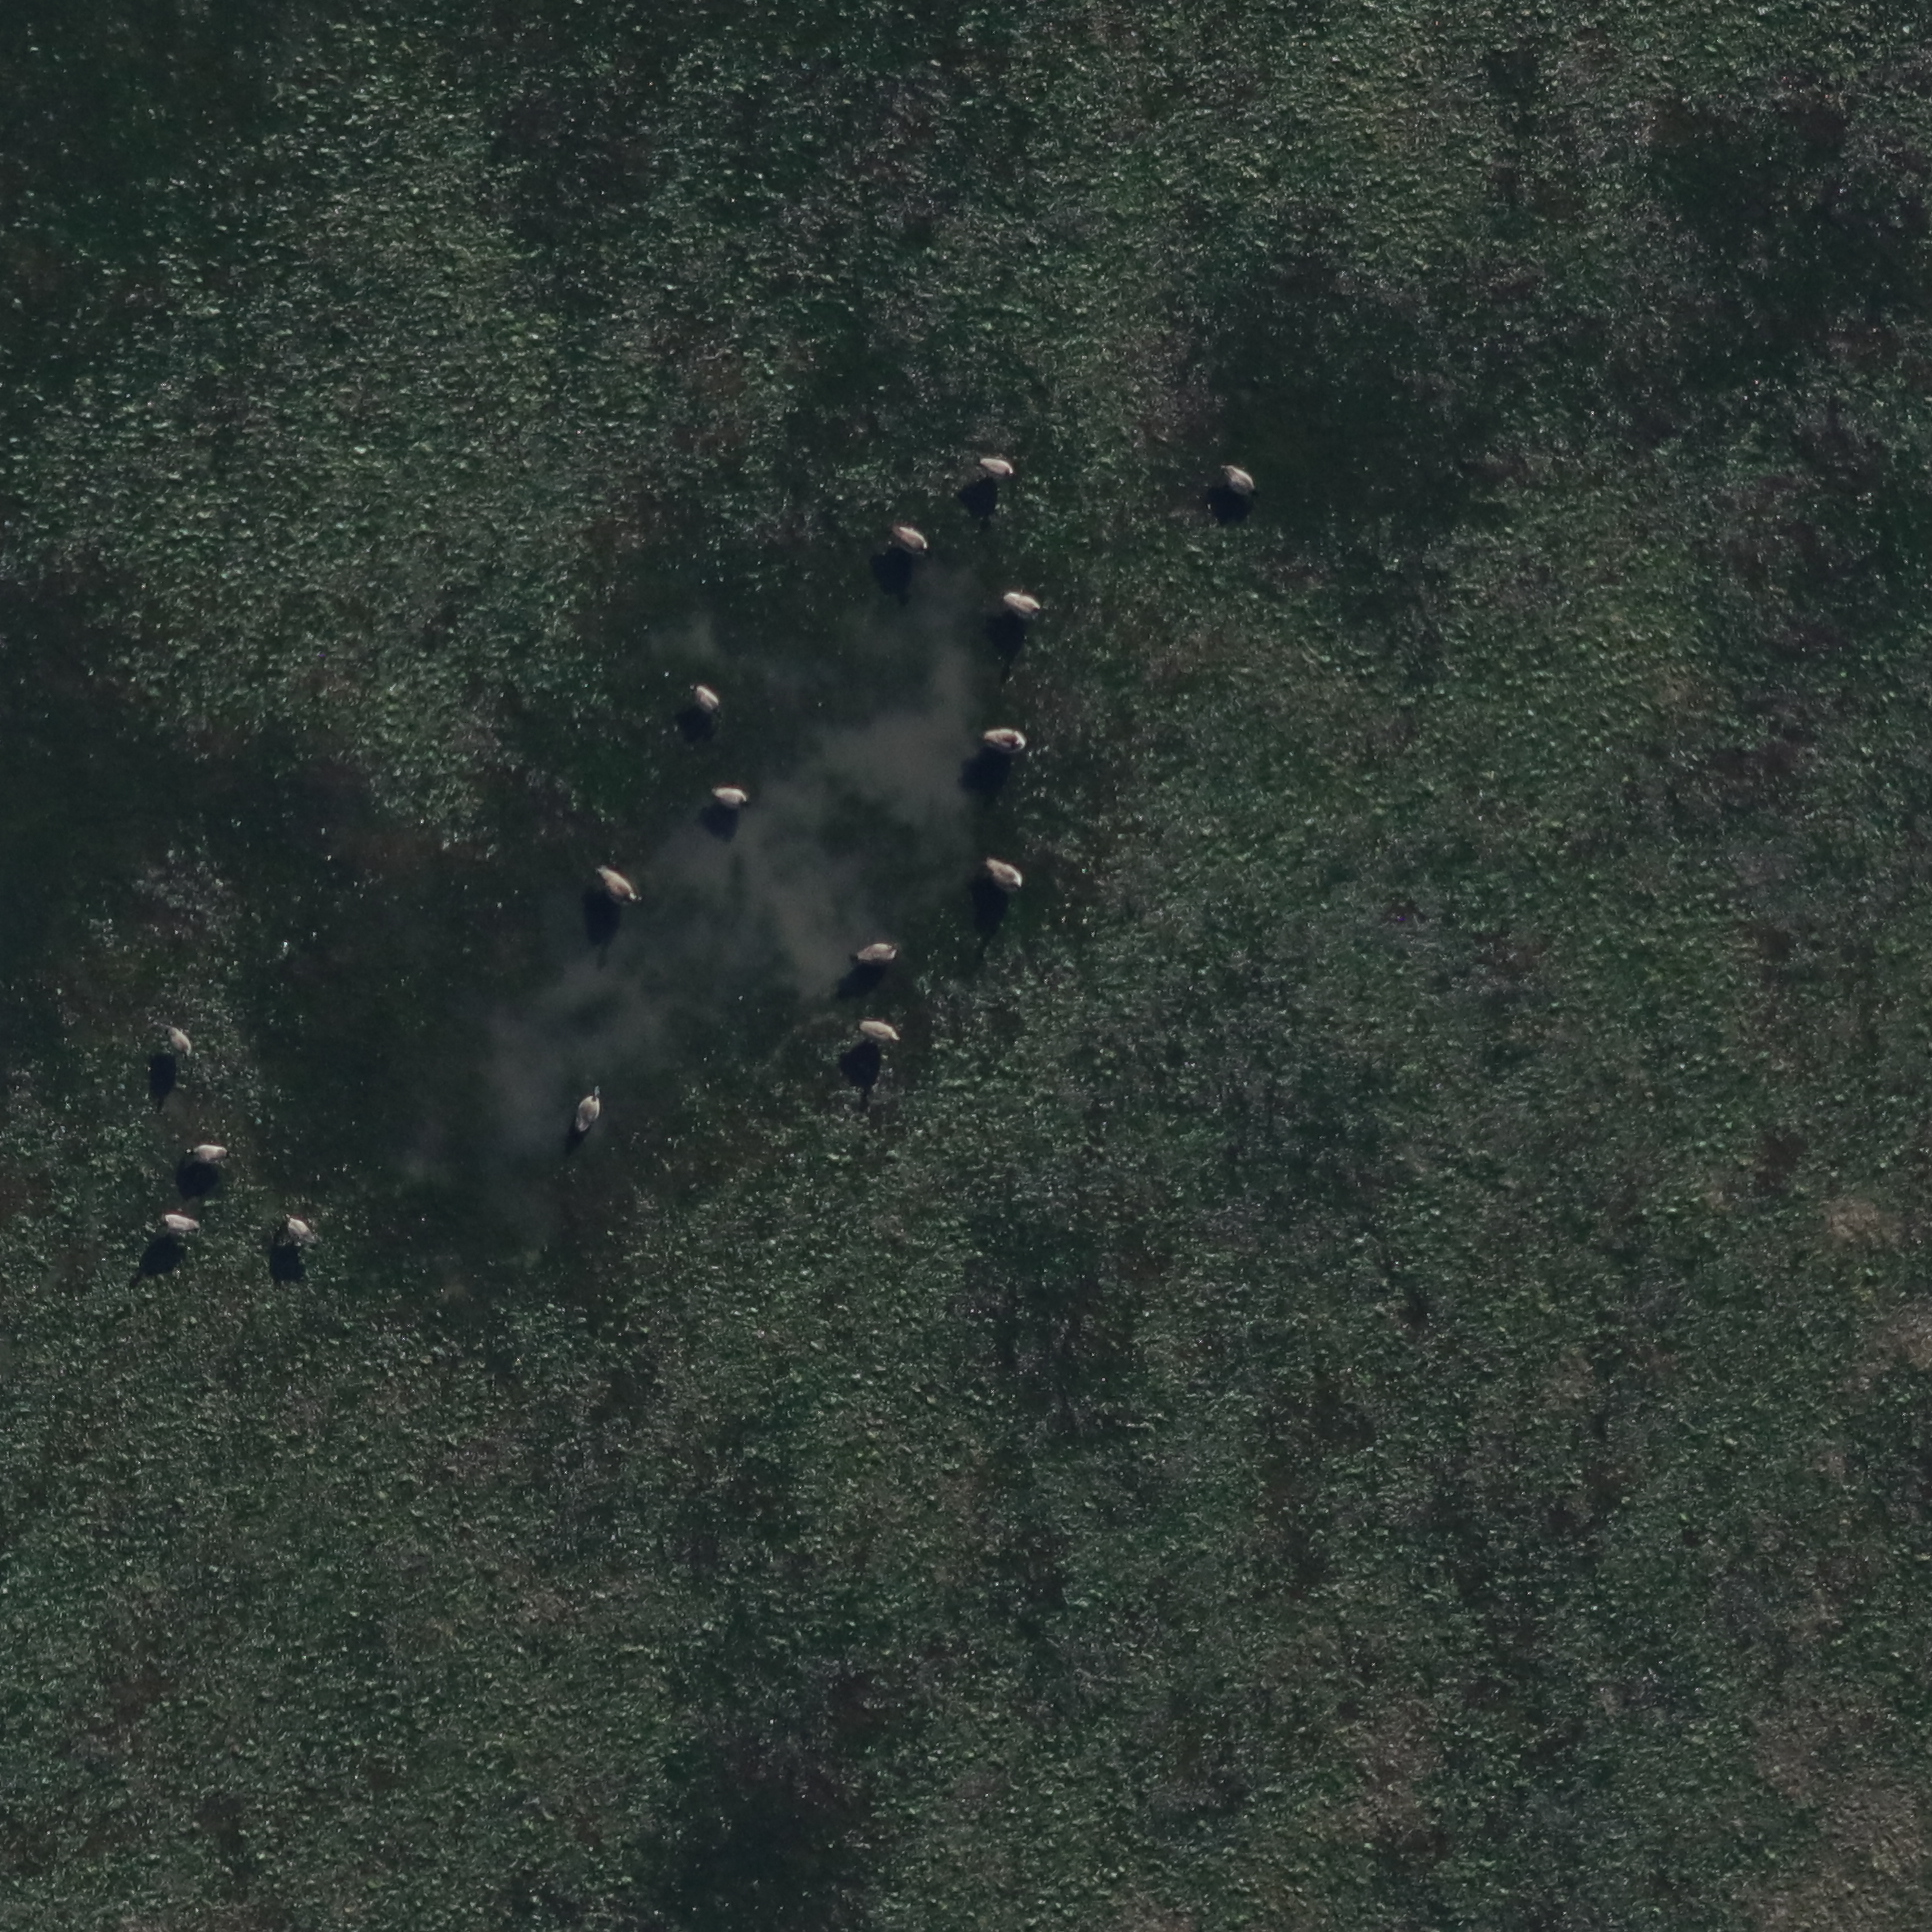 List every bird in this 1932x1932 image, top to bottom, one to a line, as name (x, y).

Canada goose (996, 468)
Canada goose (1237, 478)
Canada goose (909, 540)
Canada goose (1023, 604)
Canada goose (706, 699)
Canada goose (1002, 738)
Canada goose (733, 795)
Canada goose (1002, 876)
Canada goose (616, 884)
Canada goose (877, 954)
Canada goose (878, 1029)
Canada goose (182, 1044)
Canada goose (588, 1111)
Canada goose (208, 1154)
Canada goose (180, 1224)
Canada goose (300, 1231)